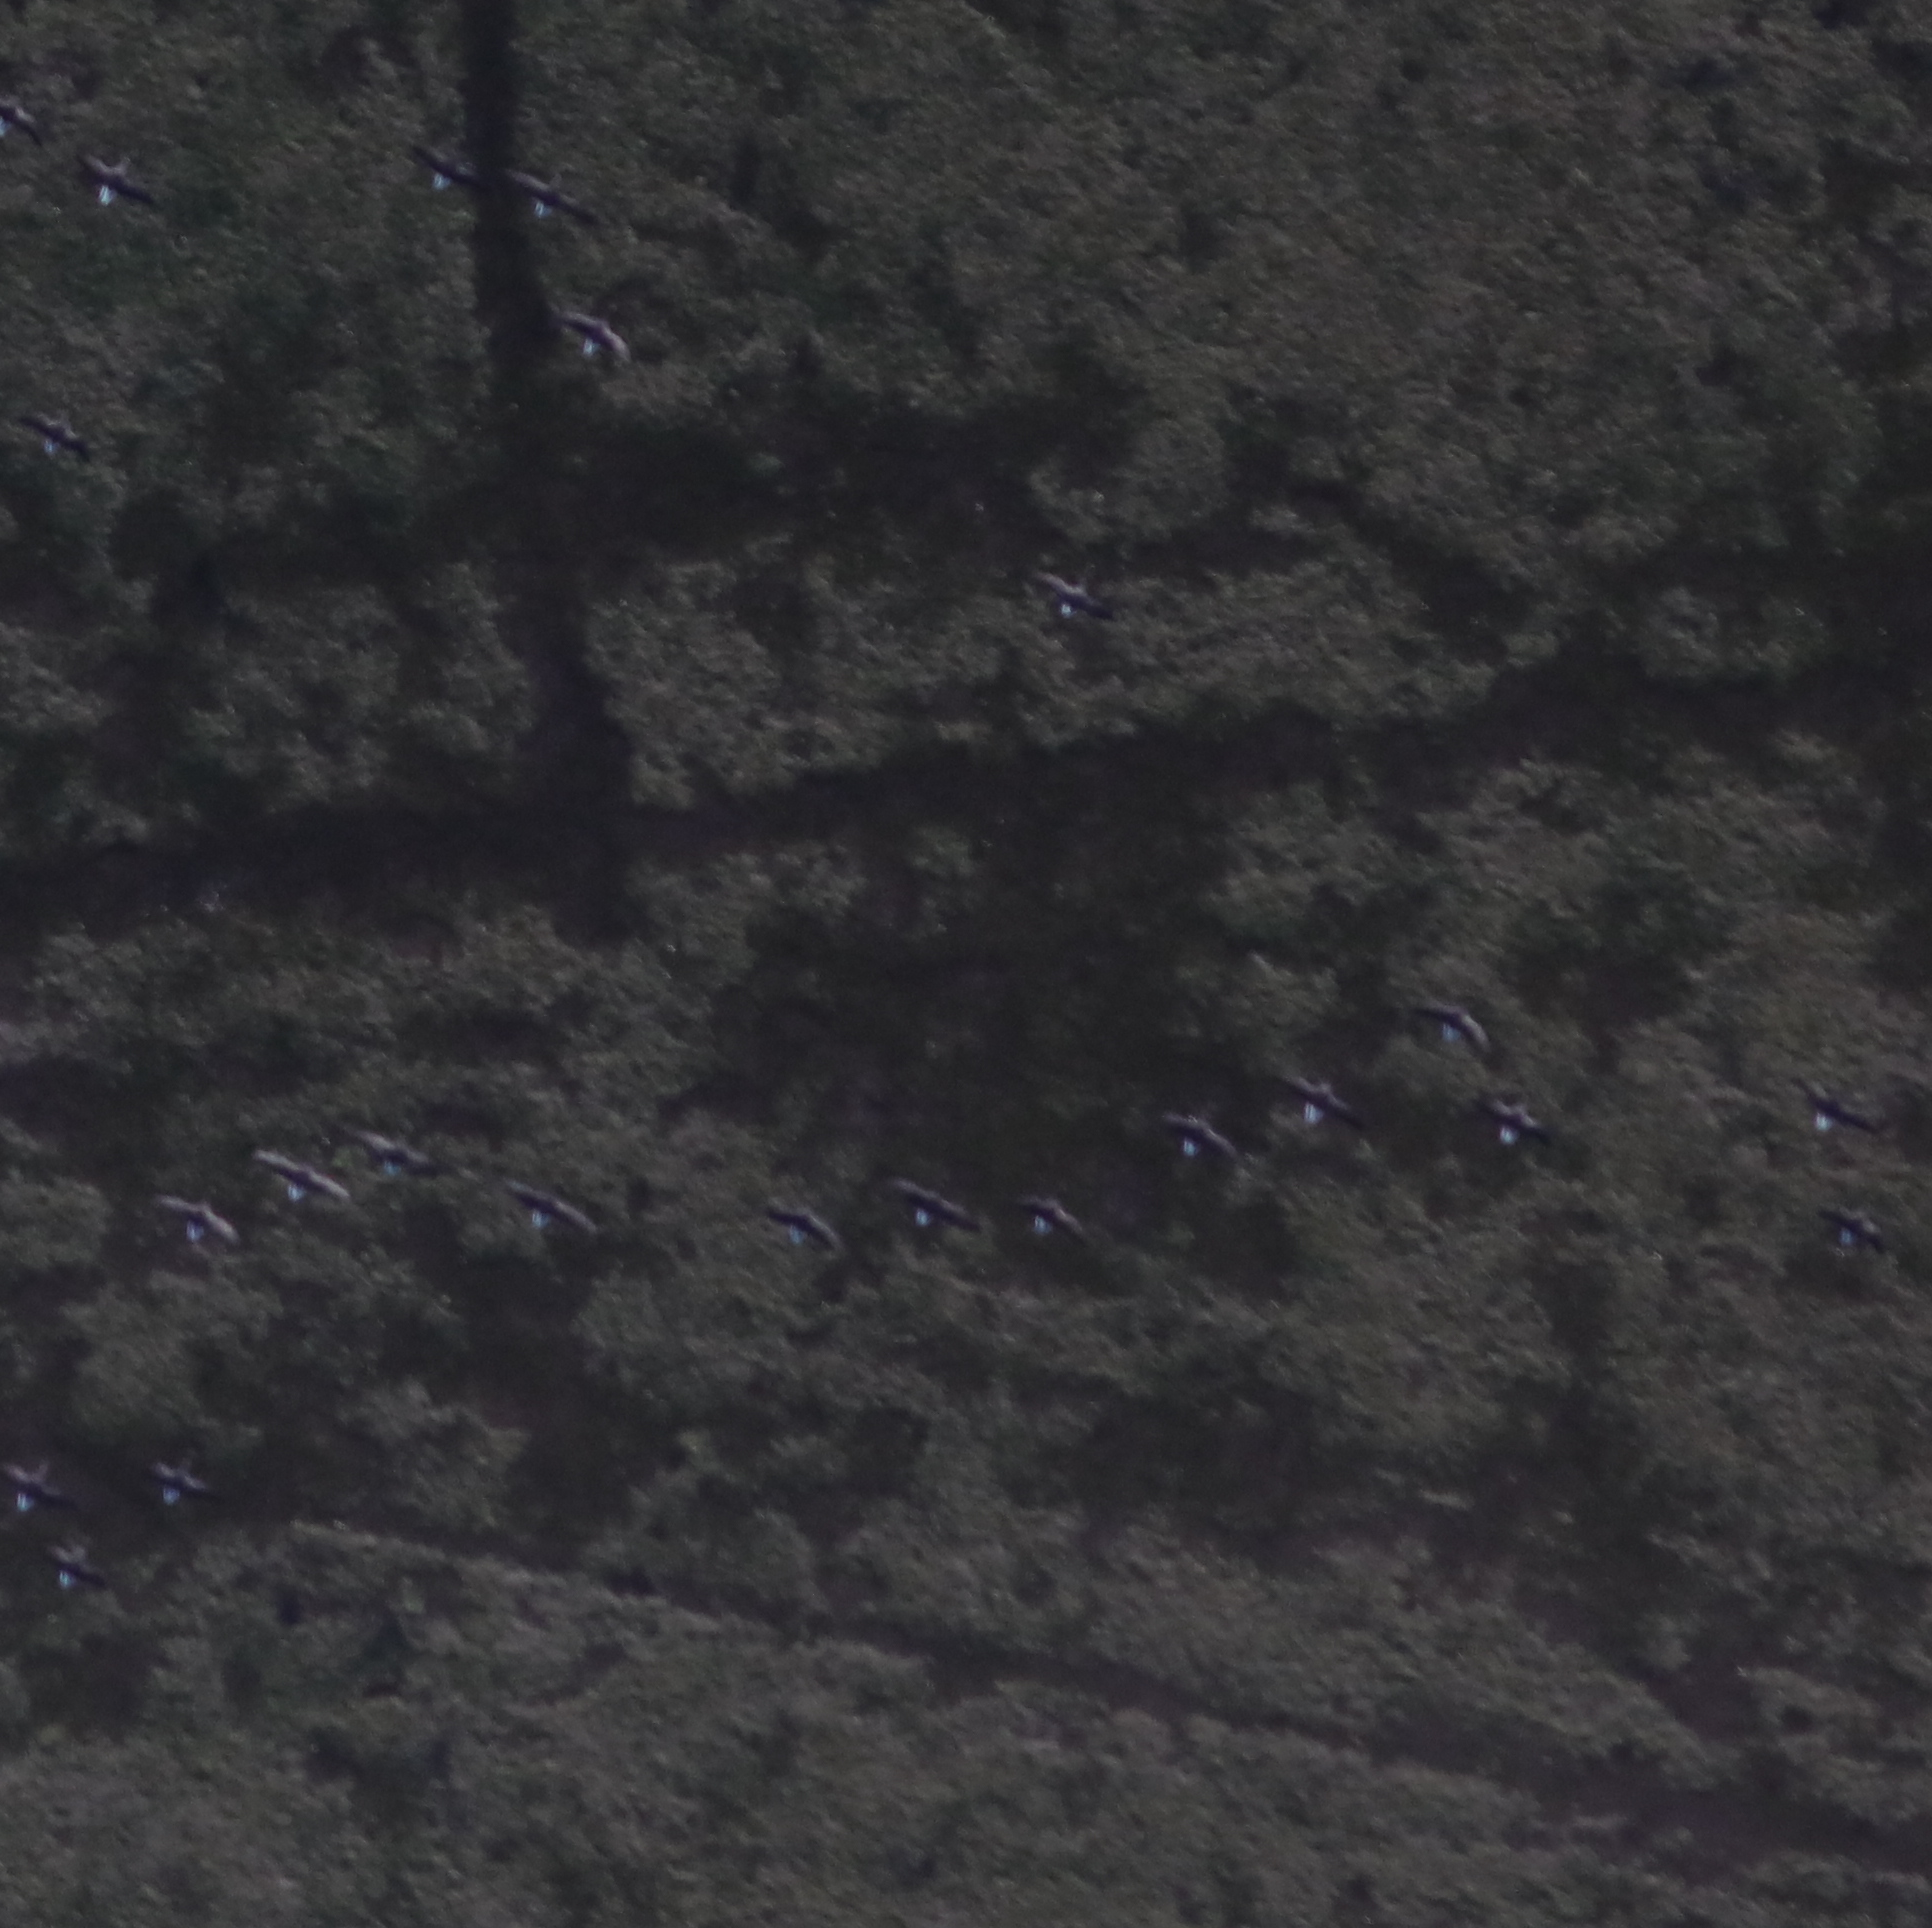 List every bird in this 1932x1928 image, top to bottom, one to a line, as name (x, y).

brant (5, 115)
brant (426, 170)
brant (114, 180)
brant (535, 196)
brant (594, 335)
brant (54, 443)
brant (1065, 599)
brant (1456, 1016)
brant (1312, 1105)
brant (1830, 1106)
brant (1521, 1134)
brant (1194, 1139)
brant (392, 1153)
brant (284, 1186)
brant (914, 1201)
brant (545, 1216)
brant (1053, 1221)
brant (203, 1224)
brant (795, 1239)
brant (1851, 1240)
brant (178, 1478)
brant (30, 1486)
brant (69, 1572)